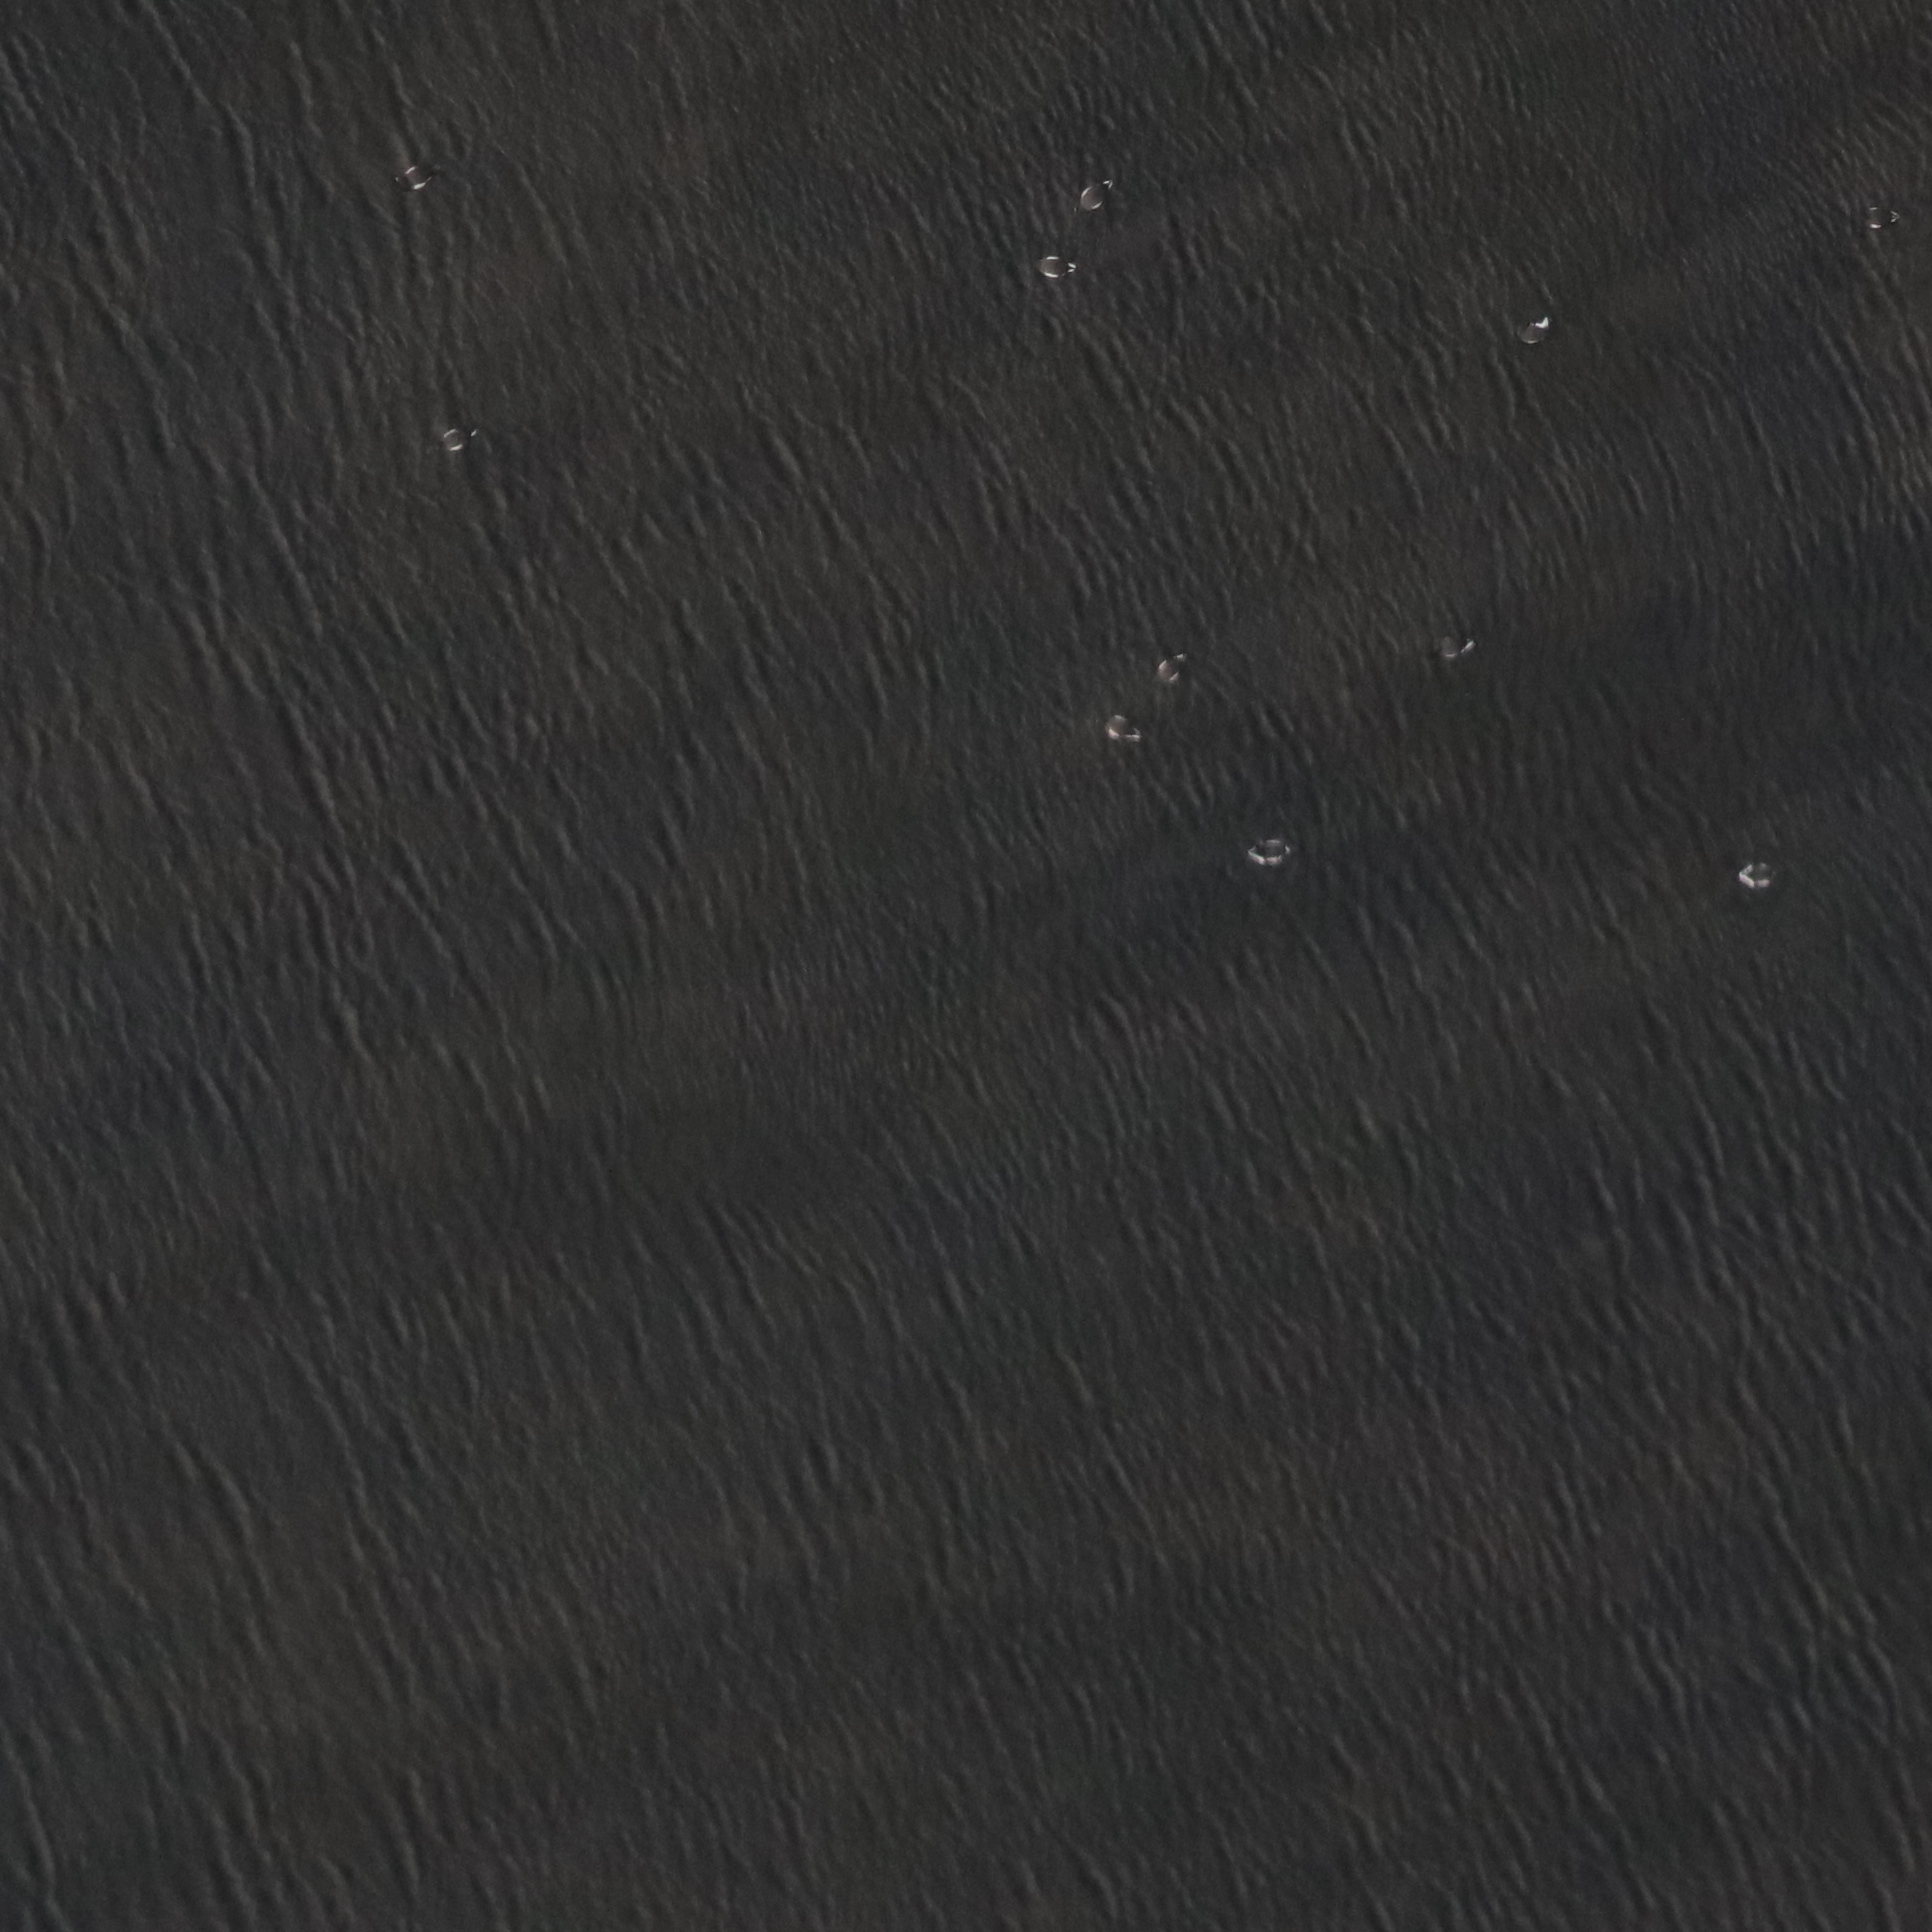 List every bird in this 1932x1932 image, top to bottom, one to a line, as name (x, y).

brant (420, 175)
brant (1094, 195)
brant (1877, 220)
brant (1057, 266)
brant (1533, 333)
brant (456, 440)
brant (1452, 646)
brant (1169, 668)
brant (1120, 728)
brant (1270, 851)
brant (1762, 874)